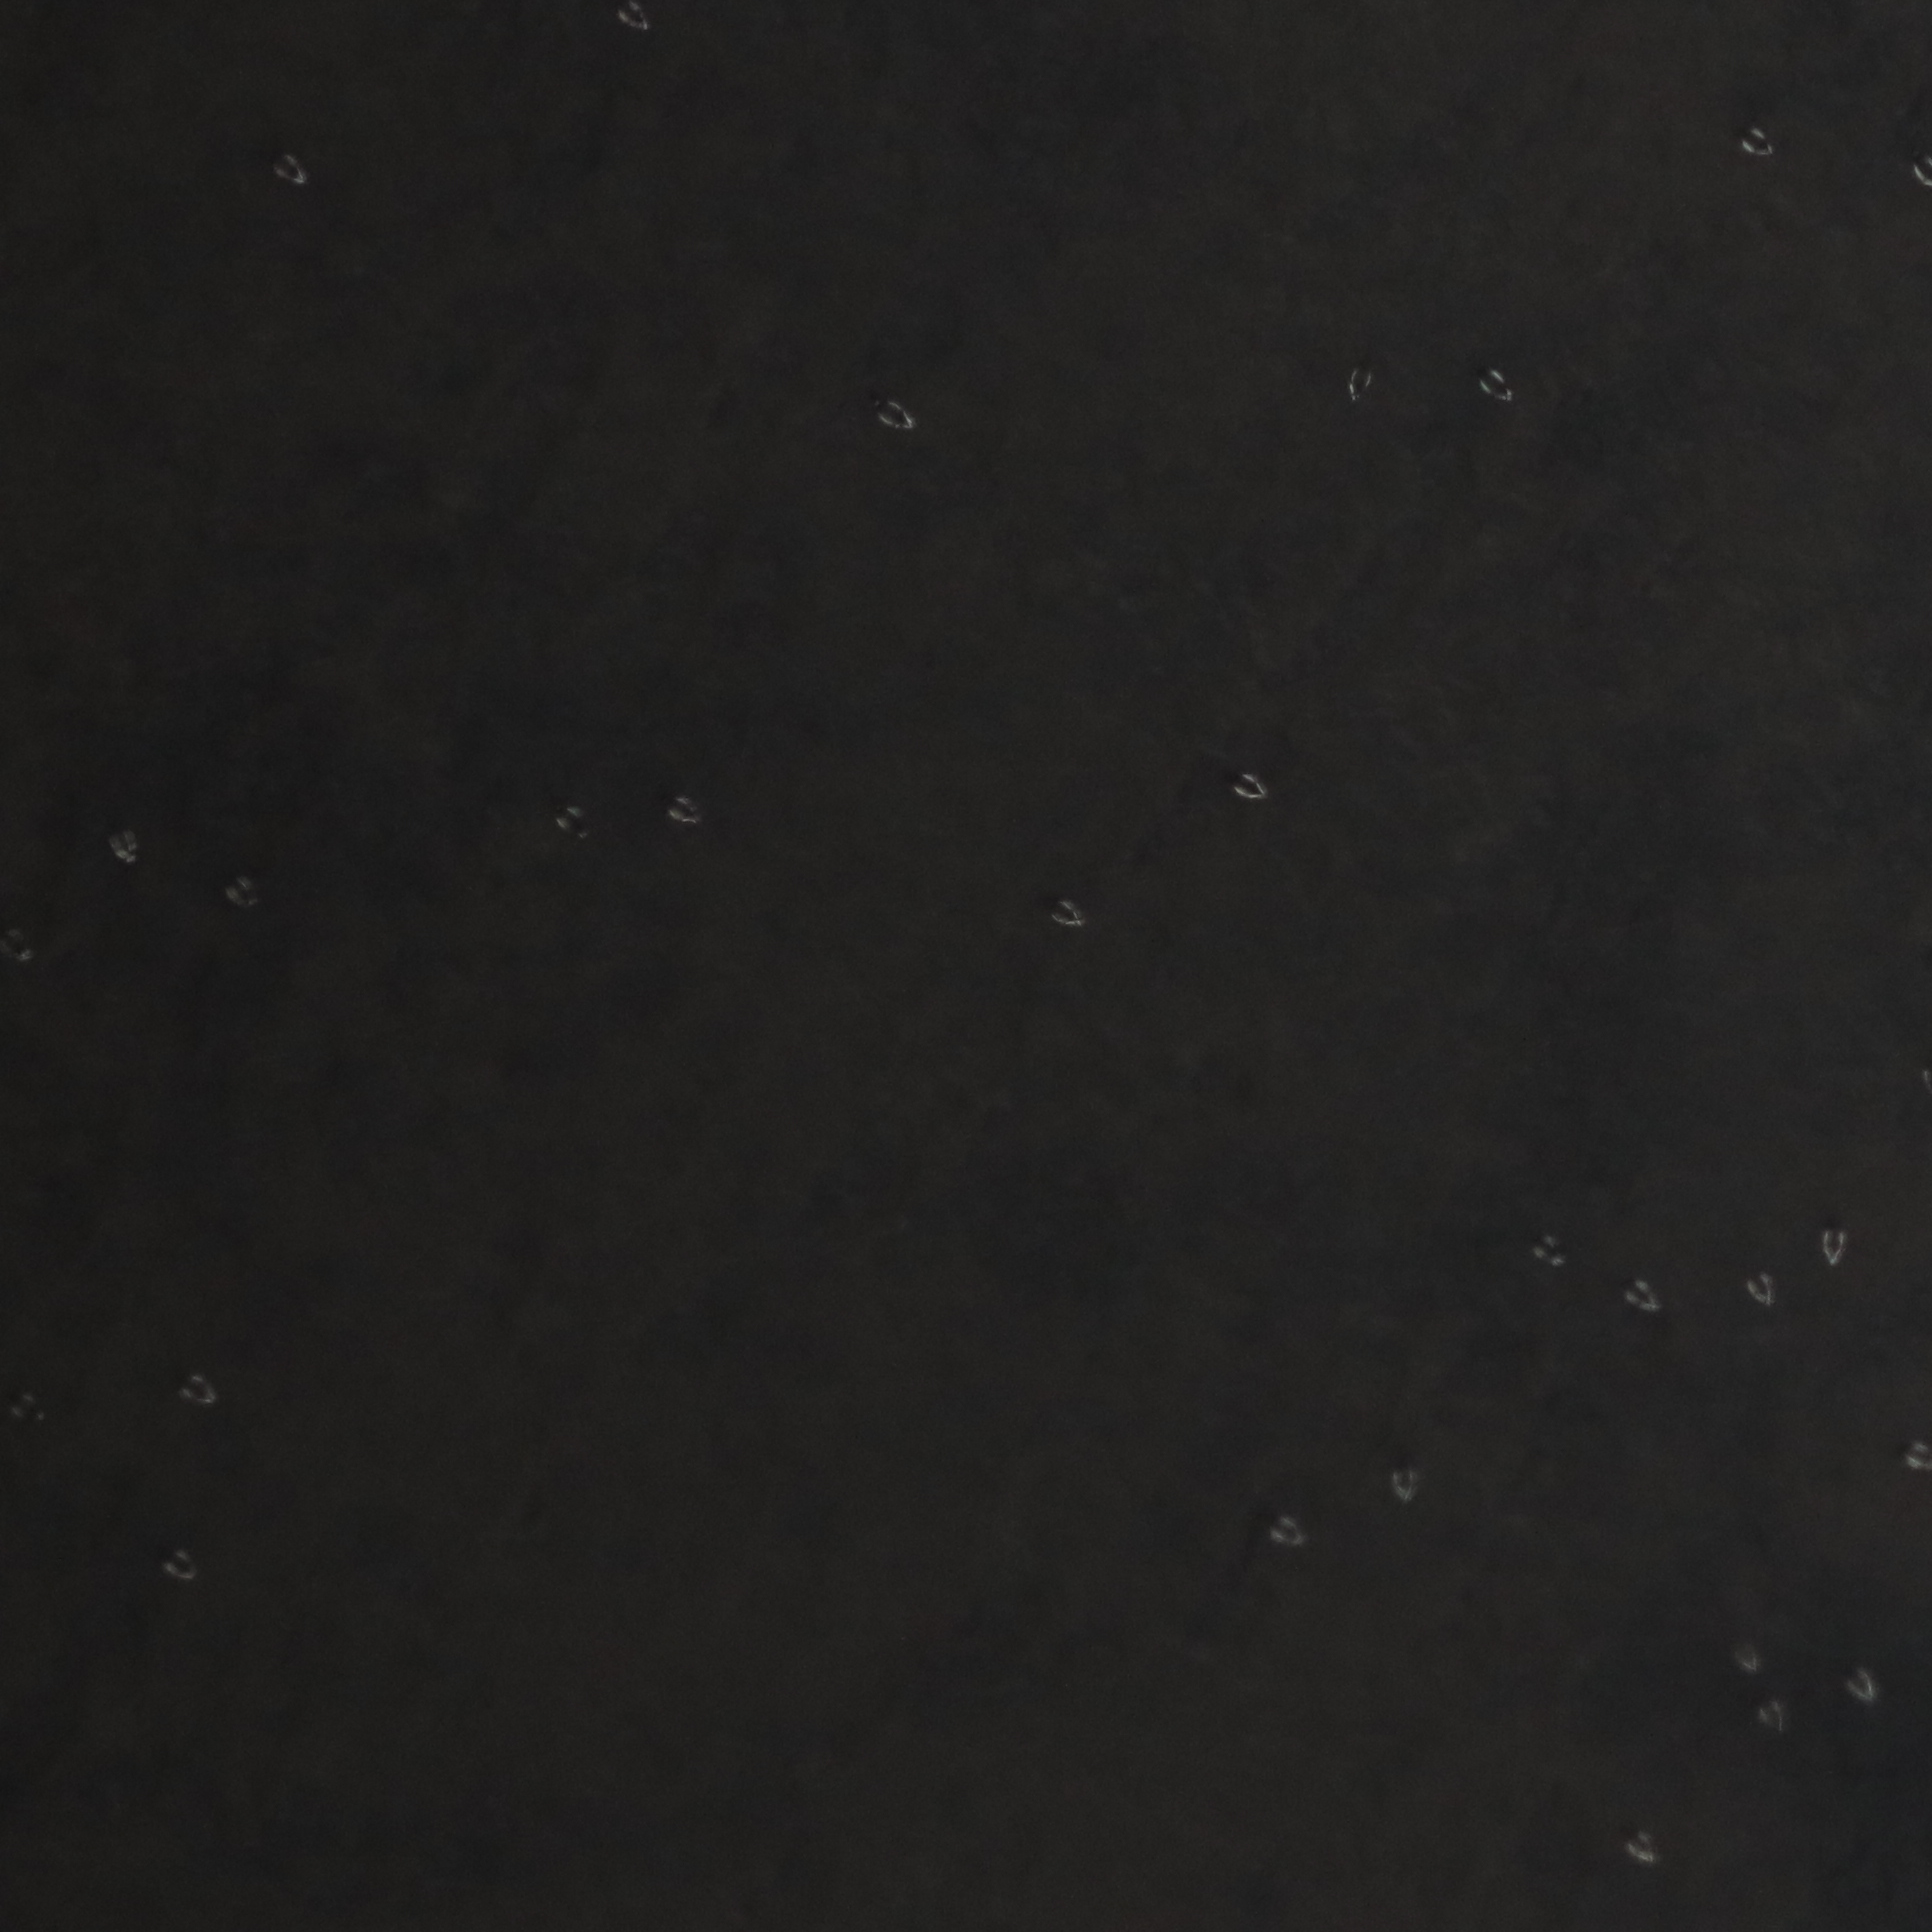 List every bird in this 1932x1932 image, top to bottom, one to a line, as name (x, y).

brant (638, 20)
brant (1760, 129)
brant (289, 166)
brant (1360, 382)
brant (1496, 383)
brant (894, 413)
brant (1248, 780)
brant (681, 820)
brant (573, 826)
brant (135, 855)
brant (246, 899)
brant (1063, 914)
brant (16, 939)
brant (1833, 1243)
brant (1549, 1251)
brant (1760, 1285)
brant (1647, 1295)
brant (198, 1387)
brant (25, 1411)
brant (1920, 1452)
brant (1401, 1483)
brant (1295, 1530)
brant (176, 1574)
brant (1744, 1646)
brant (1865, 1688)
brant (1777, 1723)
brant (1646, 1845)